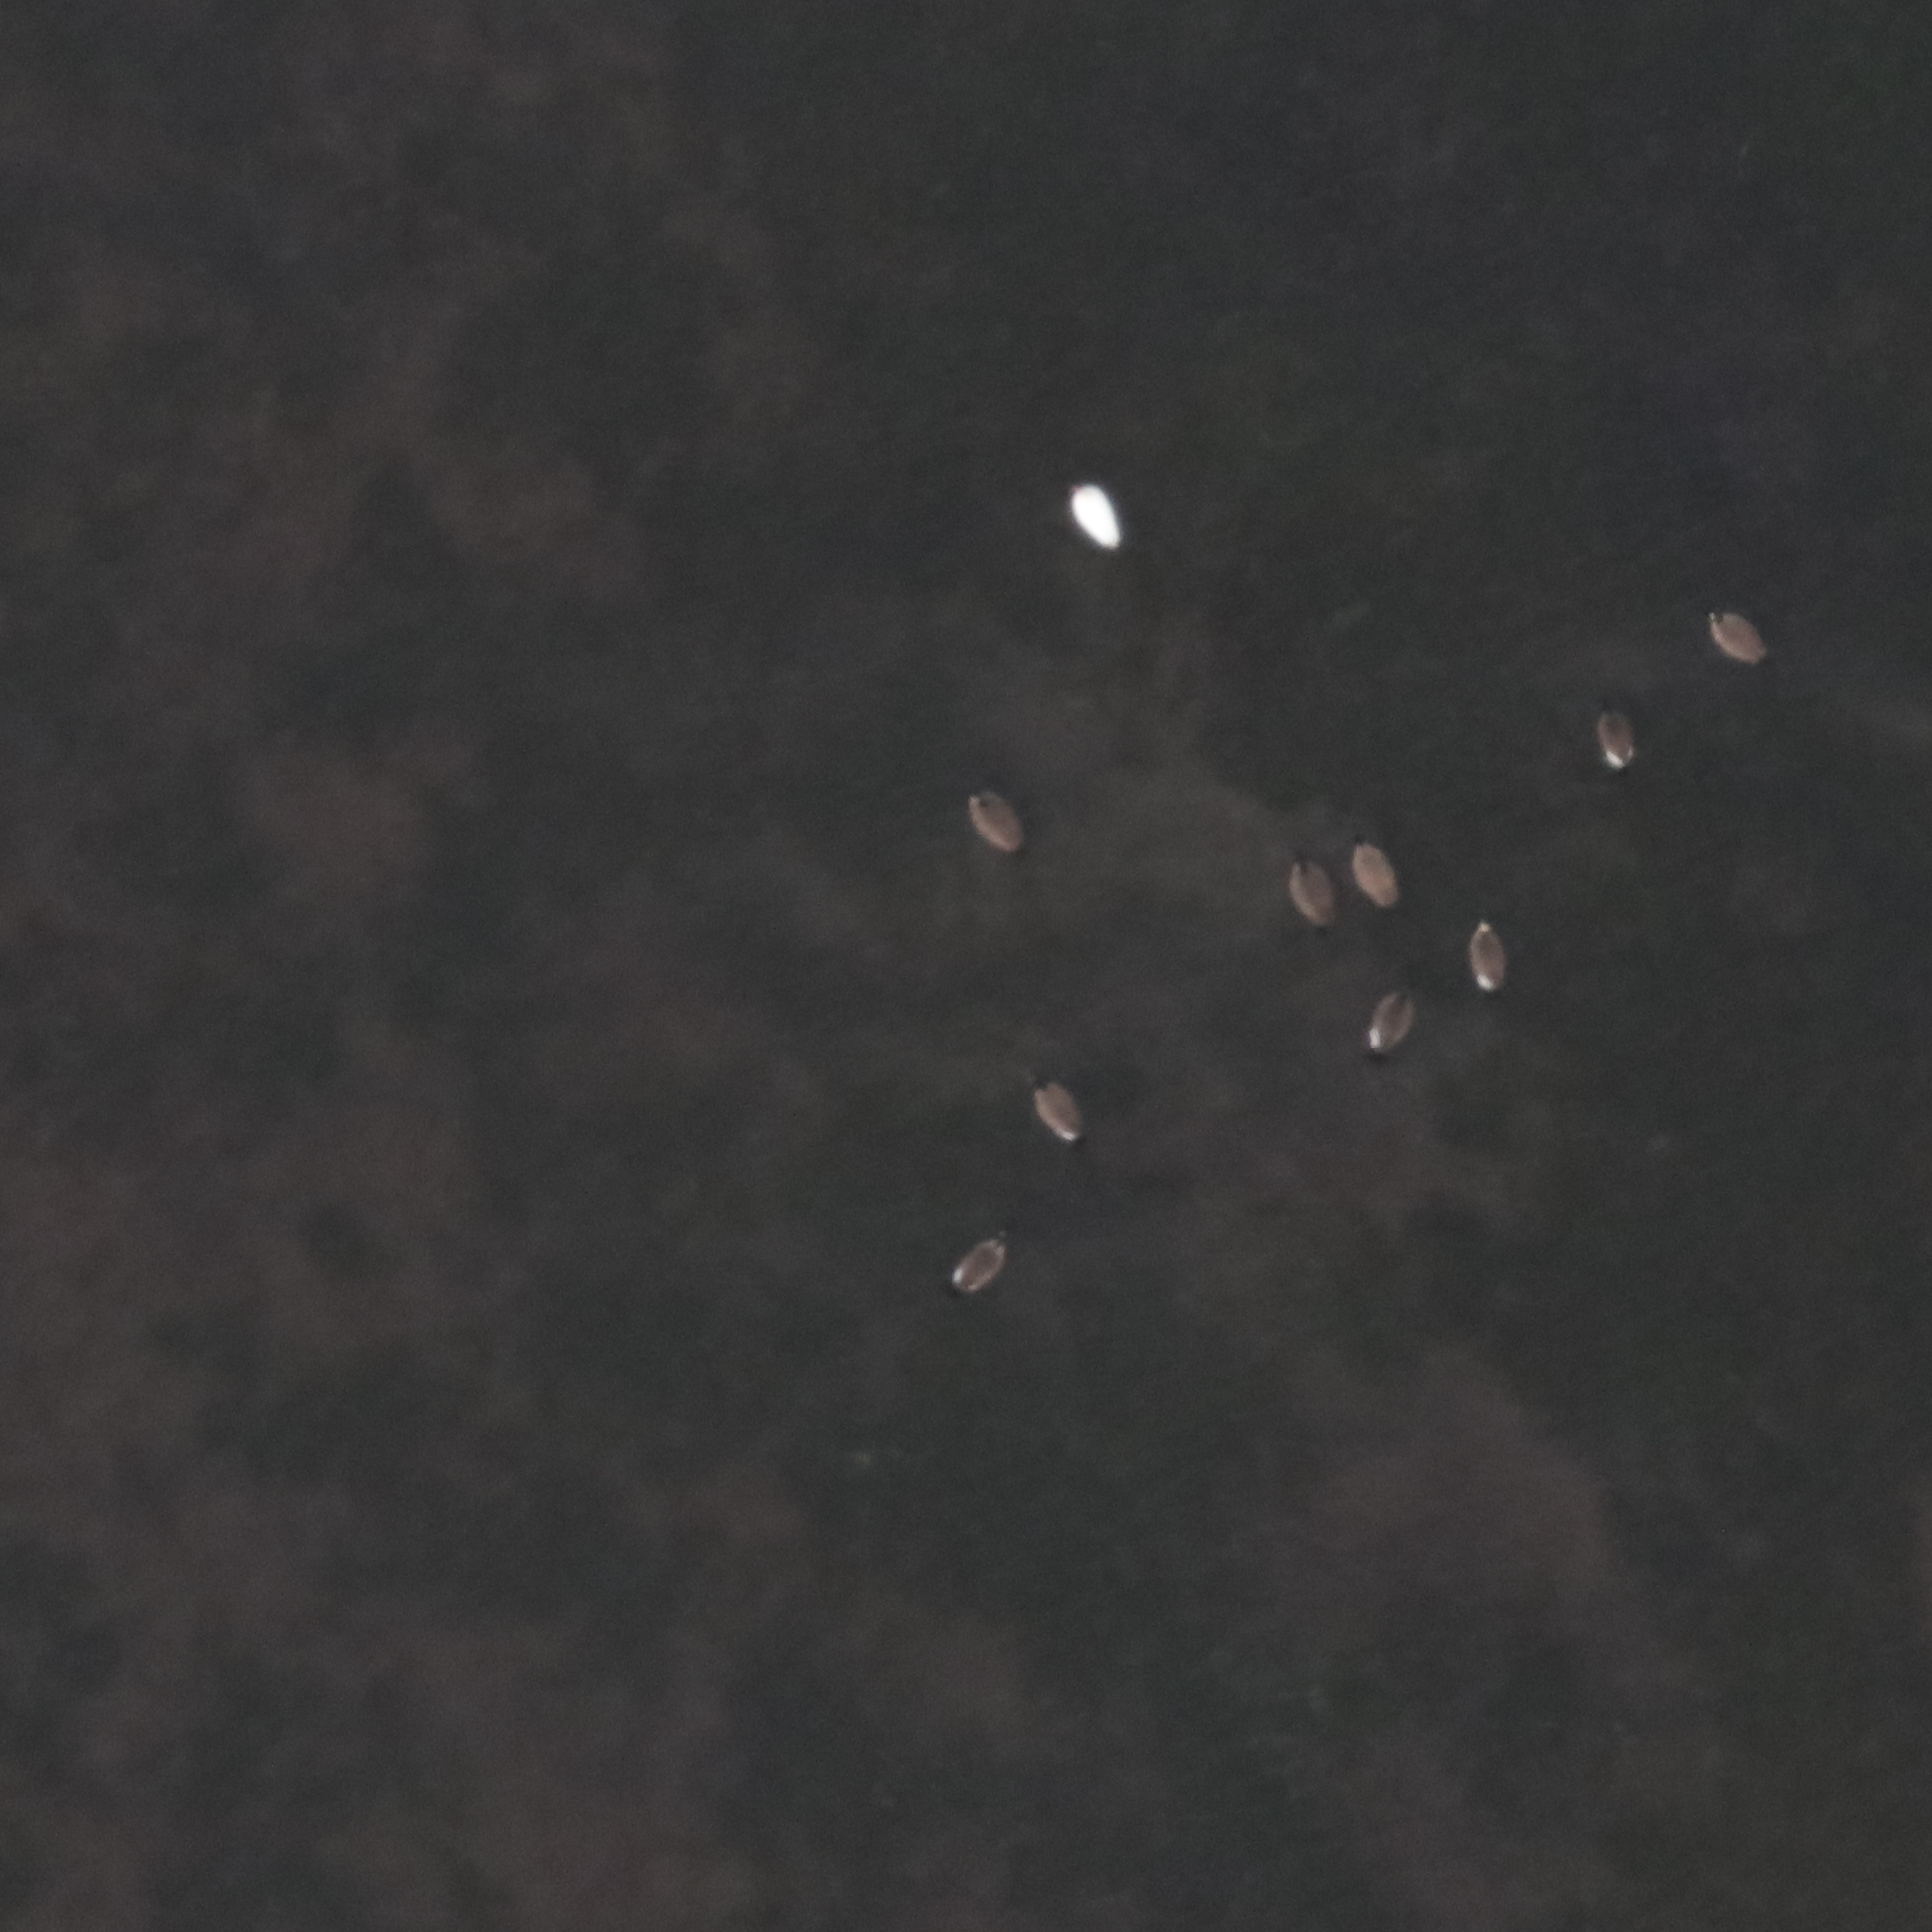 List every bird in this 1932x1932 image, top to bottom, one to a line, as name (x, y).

gull (1096, 517)
Canada goose (1737, 636)
Canada goose (1619, 740)
Canada goose (995, 822)
Canada goose (1374, 871)
Canada goose (1312, 893)
Canada goose (1488, 957)
Canada goose (1393, 1022)
Canada goose (1063, 1111)
Canada goose (979, 1267)